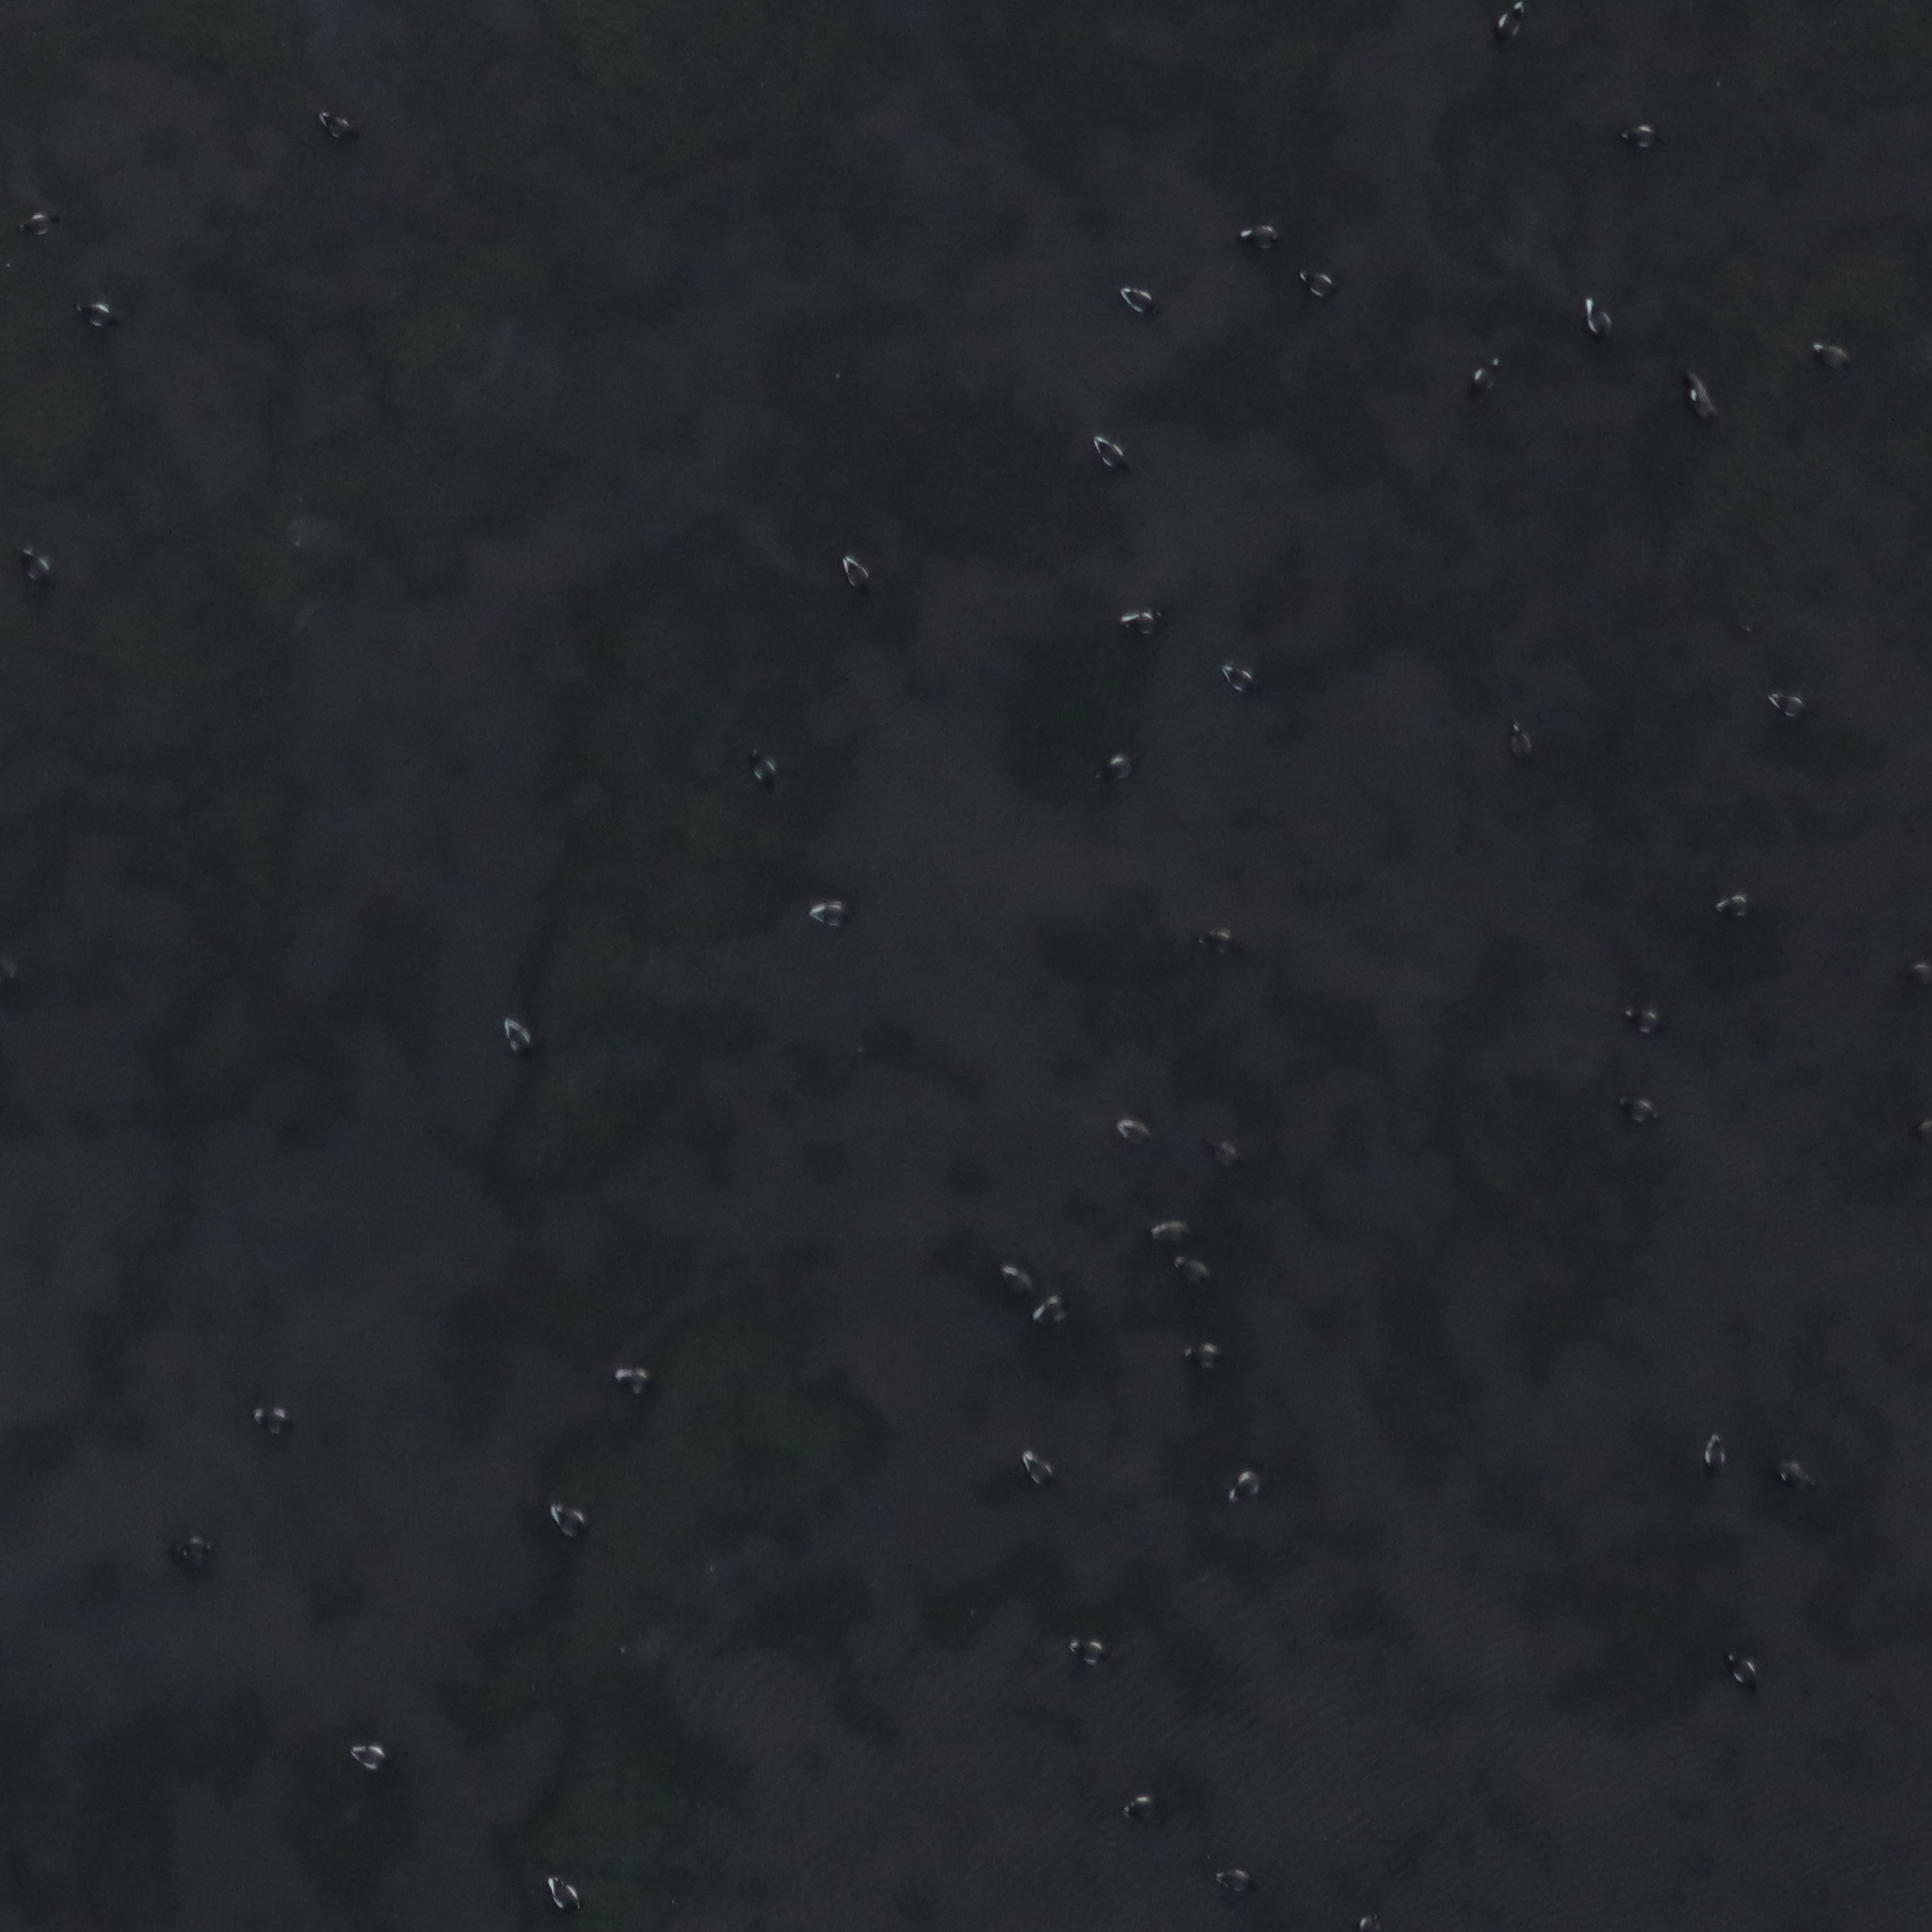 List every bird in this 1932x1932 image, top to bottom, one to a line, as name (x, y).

brant (1509, 22)
brant (336, 125)
brant (1641, 137)
brant (40, 224)
brant (1263, 237)
brant (1318, 285)
brant (1137, 298)
brant (98, 315)
brant (1599, 319)
brant (1833, 355)
brant (1487, 380)
brant (1698, 398)
brant (1110, 454)
brant (33, 562)
brant (857, 574)
brant (1137, 620)
brant (1239, 679)
brant (1790, 704)
brant (1519, 744)
brant (762, 769)
brant (1115, 770)
brant (1732, 908)
brant (831, 913)
brant (1220, 943)
brant (1, 970)
brant (1921, 971)
brant (1644, 1021)
brant (518, 1037)
brant (1640, 1111)
brant (1138, 1130)
brant (1224, 1156)
brant (1169, 1234)
brant (1191, 1269)
brant (1018, 1279)
brant (1049, 1310)
brant (1203, 1353)
brant (633, 1380)
brant (272, 1420)
brant (1713, 1455)
brant (1037, 1470)
brant (1795, 1476)
brant (1246, 1485)
brant (570, 1519)
brant (195, 1549)
brant (1090, 1652)
brant (1744, 1671)
brant (370, 1756)
brant (1142, 1810)
brant (1234, 1880)
brant (565, 1895)
brant (1368, 1930)